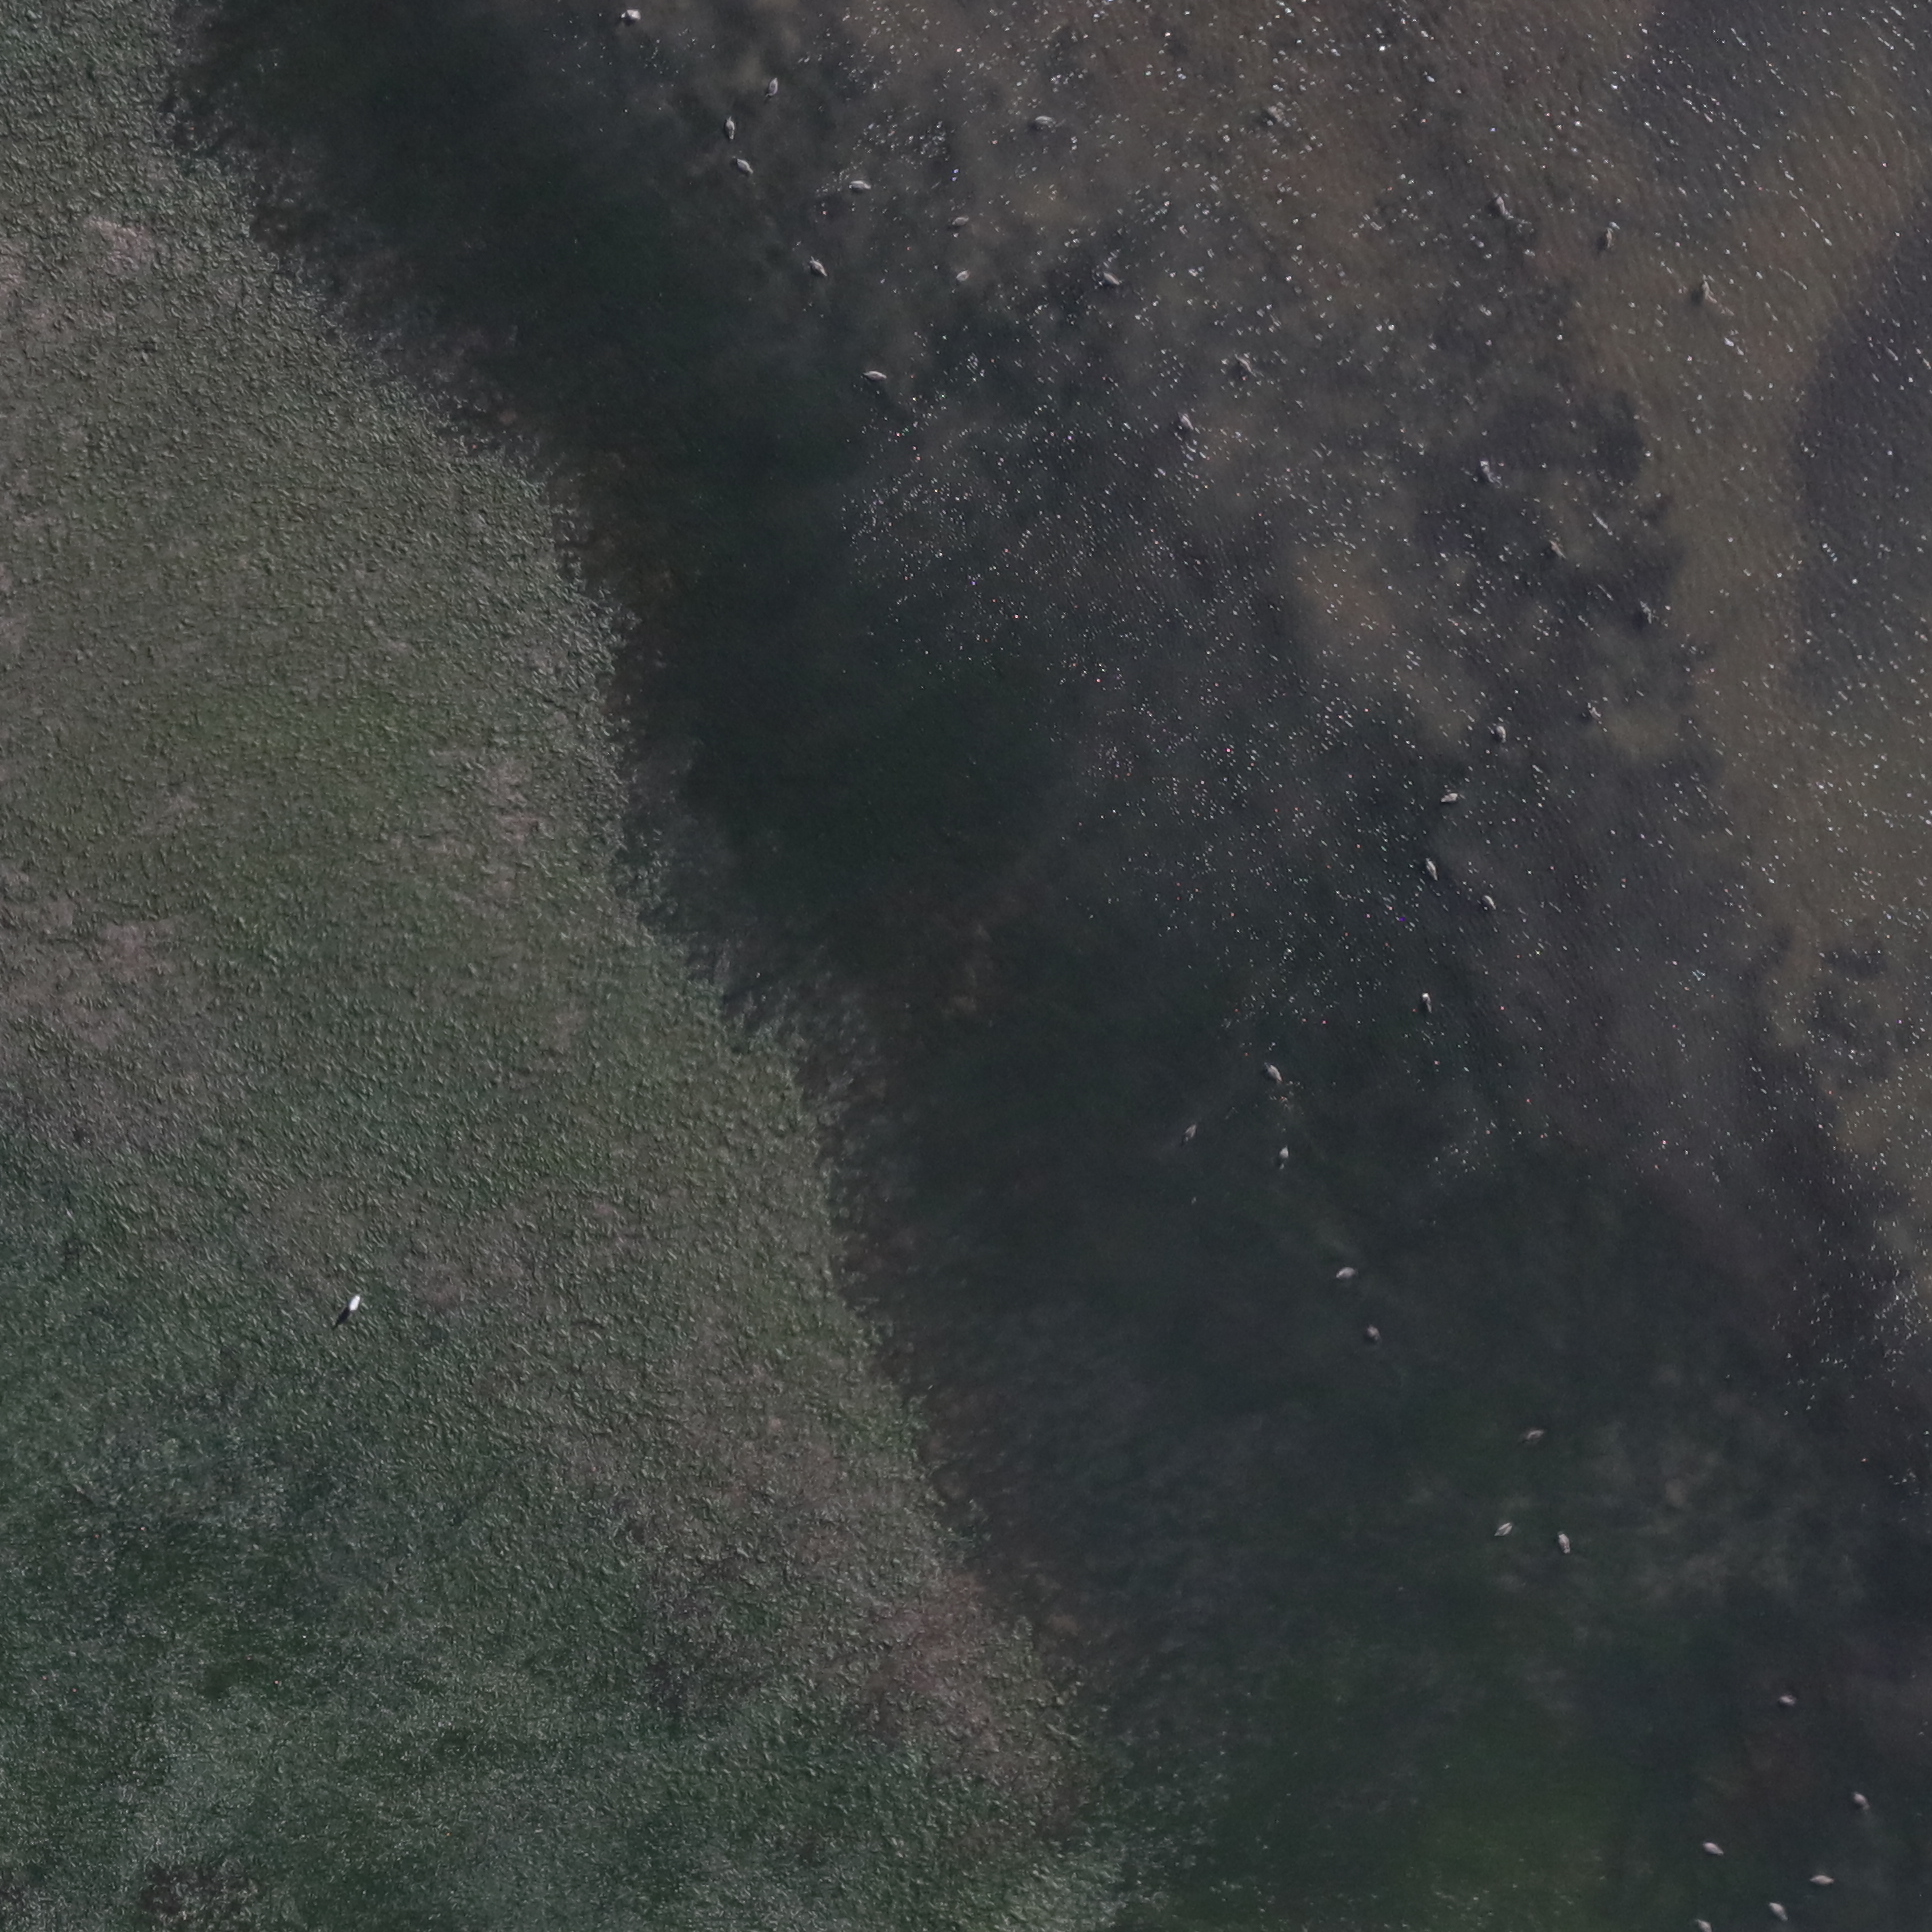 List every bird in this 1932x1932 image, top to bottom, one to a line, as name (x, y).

other bird (630, 15)
other bird (773, 89)
other bird (1272, 111)
other bird (1044, 119)
other bird (729, 132)
other bird (746, 166)
Canada goose (861, 187)
other bird (1500, 206)
Canada goose (959, 222)
other bird (1609, 239)
other bird (816, 269)
Canada goose (962, 279)
other bird (1109, 280)
other bird (1705, 290)
other bird (1241, 366)
Canada goose (874, 375)
other bird (1185, 424)
other bird (1488, 475)
other bird (1557, 549)
other bird (1648, 609)
other bird (1594, 711)
other bird (1501, 732)
other bird (1453, 800)
other bird (1432, 870)
other bird (1490, 903)
other bird (1428, 1002)
other bird (1275, 1072)
other bird (1193, 1132)
other bird (1284, 1156)
Canada goose (1346, 1275)
gull (355, 1306)
Canada goose (1373, 1335)
Canada goose (1532, 1434)
Canada goose (1502, 1530)
Canada goose (1565, 1542)
Canada goose (1785, 1702)
Canada goose (1858, 1799)
Canada goose (1710, 1847)
Canada goose (1818, 1881)
Canada goose (1783, 1911)
Canada goose (1708, 1927)